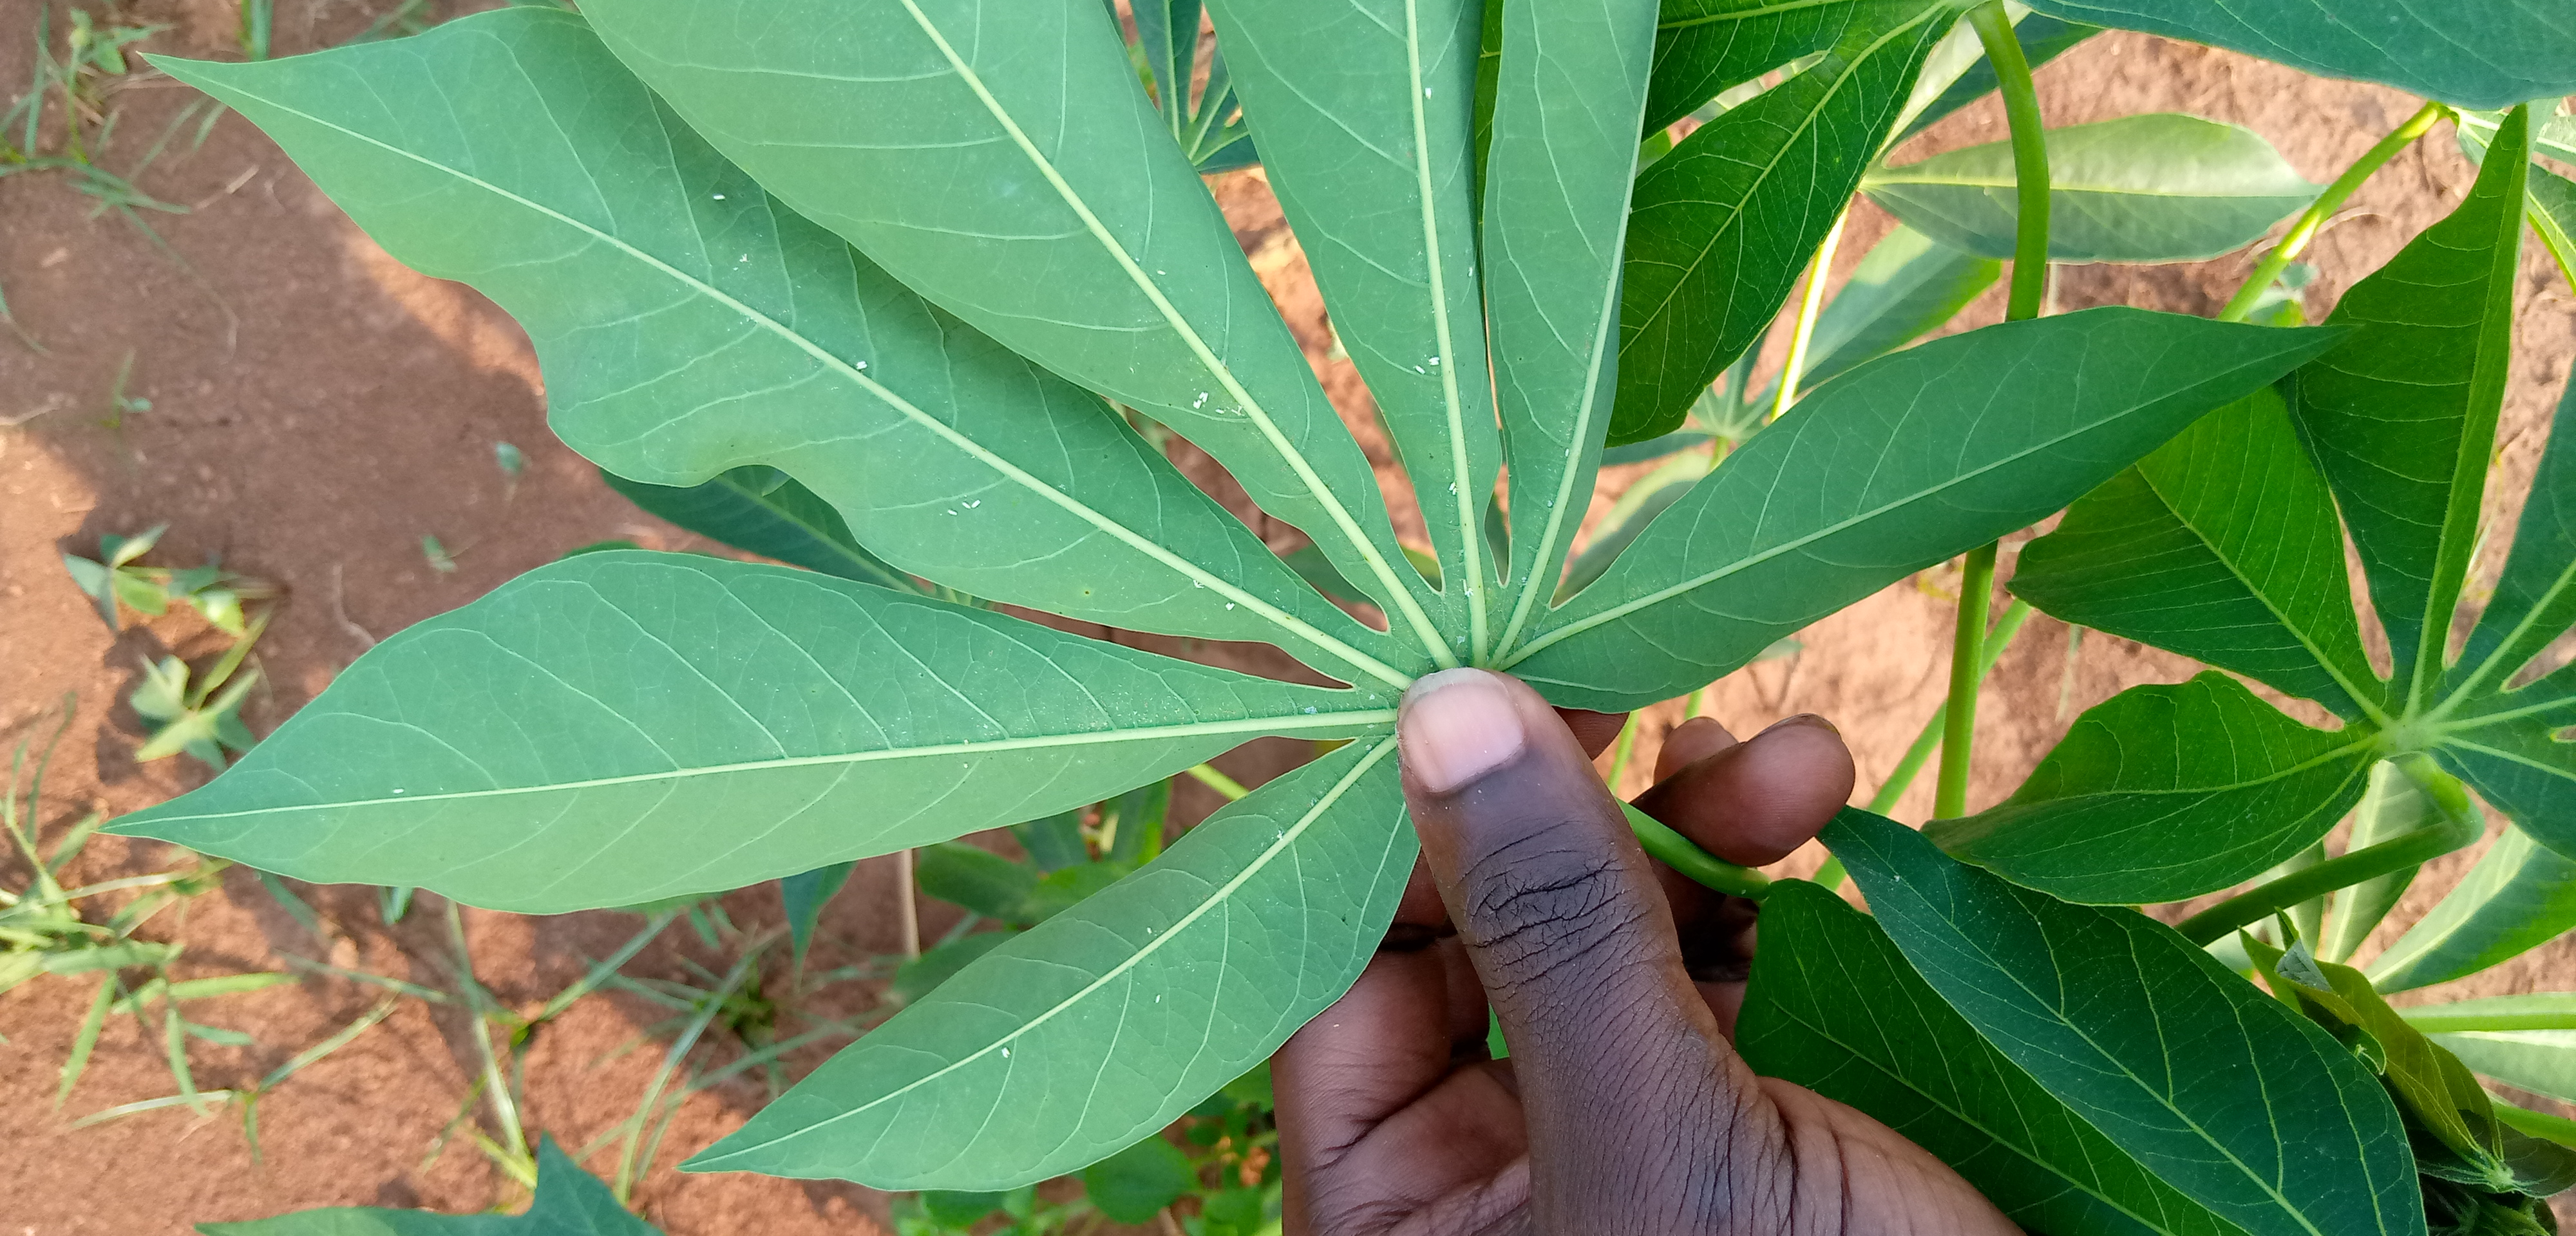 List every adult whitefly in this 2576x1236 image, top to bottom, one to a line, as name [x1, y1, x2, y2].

whitefly [1423, 84, 1434, 101]
whitefly [712, 192, 728, 201]
whitefly [1466, 263, 1475, 278]
whitefly [1155, 268, 1168, 277]
whitefly [1427, 354, 1443, 367]
whitefly [855, 357, 869, 373]
whitefly [1412, 362, 1426, 377]
whitefly [1198, 390, 1212, 403]
whitefly [1191, 398, 1202, 409]
whitefly [1229, 402, 1244, 418]
whitefly [1214, 406, 1225, 416]
whitefly [1562, 445, 1570, 459]
whitefly [1446, 480, 1459, 496]
whitefly [969, 497, 981, 510]
whitefly [960, 499, 971, 510]
whitefly [945, 506, 958, 516]
whitefly [1191, 577, 1206, 592]
whitefly [1223, 599, 1238, 612]
whitefly [1302, 704, 1319, 715]
whitefly [390, 786, 407, 796]
whitefly [1274, 828, 1283, 840]
whitefly [1893, 872, 1903, 884]
whitefly [1146, 925, 1153, 935]
whitefly [1153, 992, 1164, 1006]
whitefly [1001, 1044, 1013, 1060]